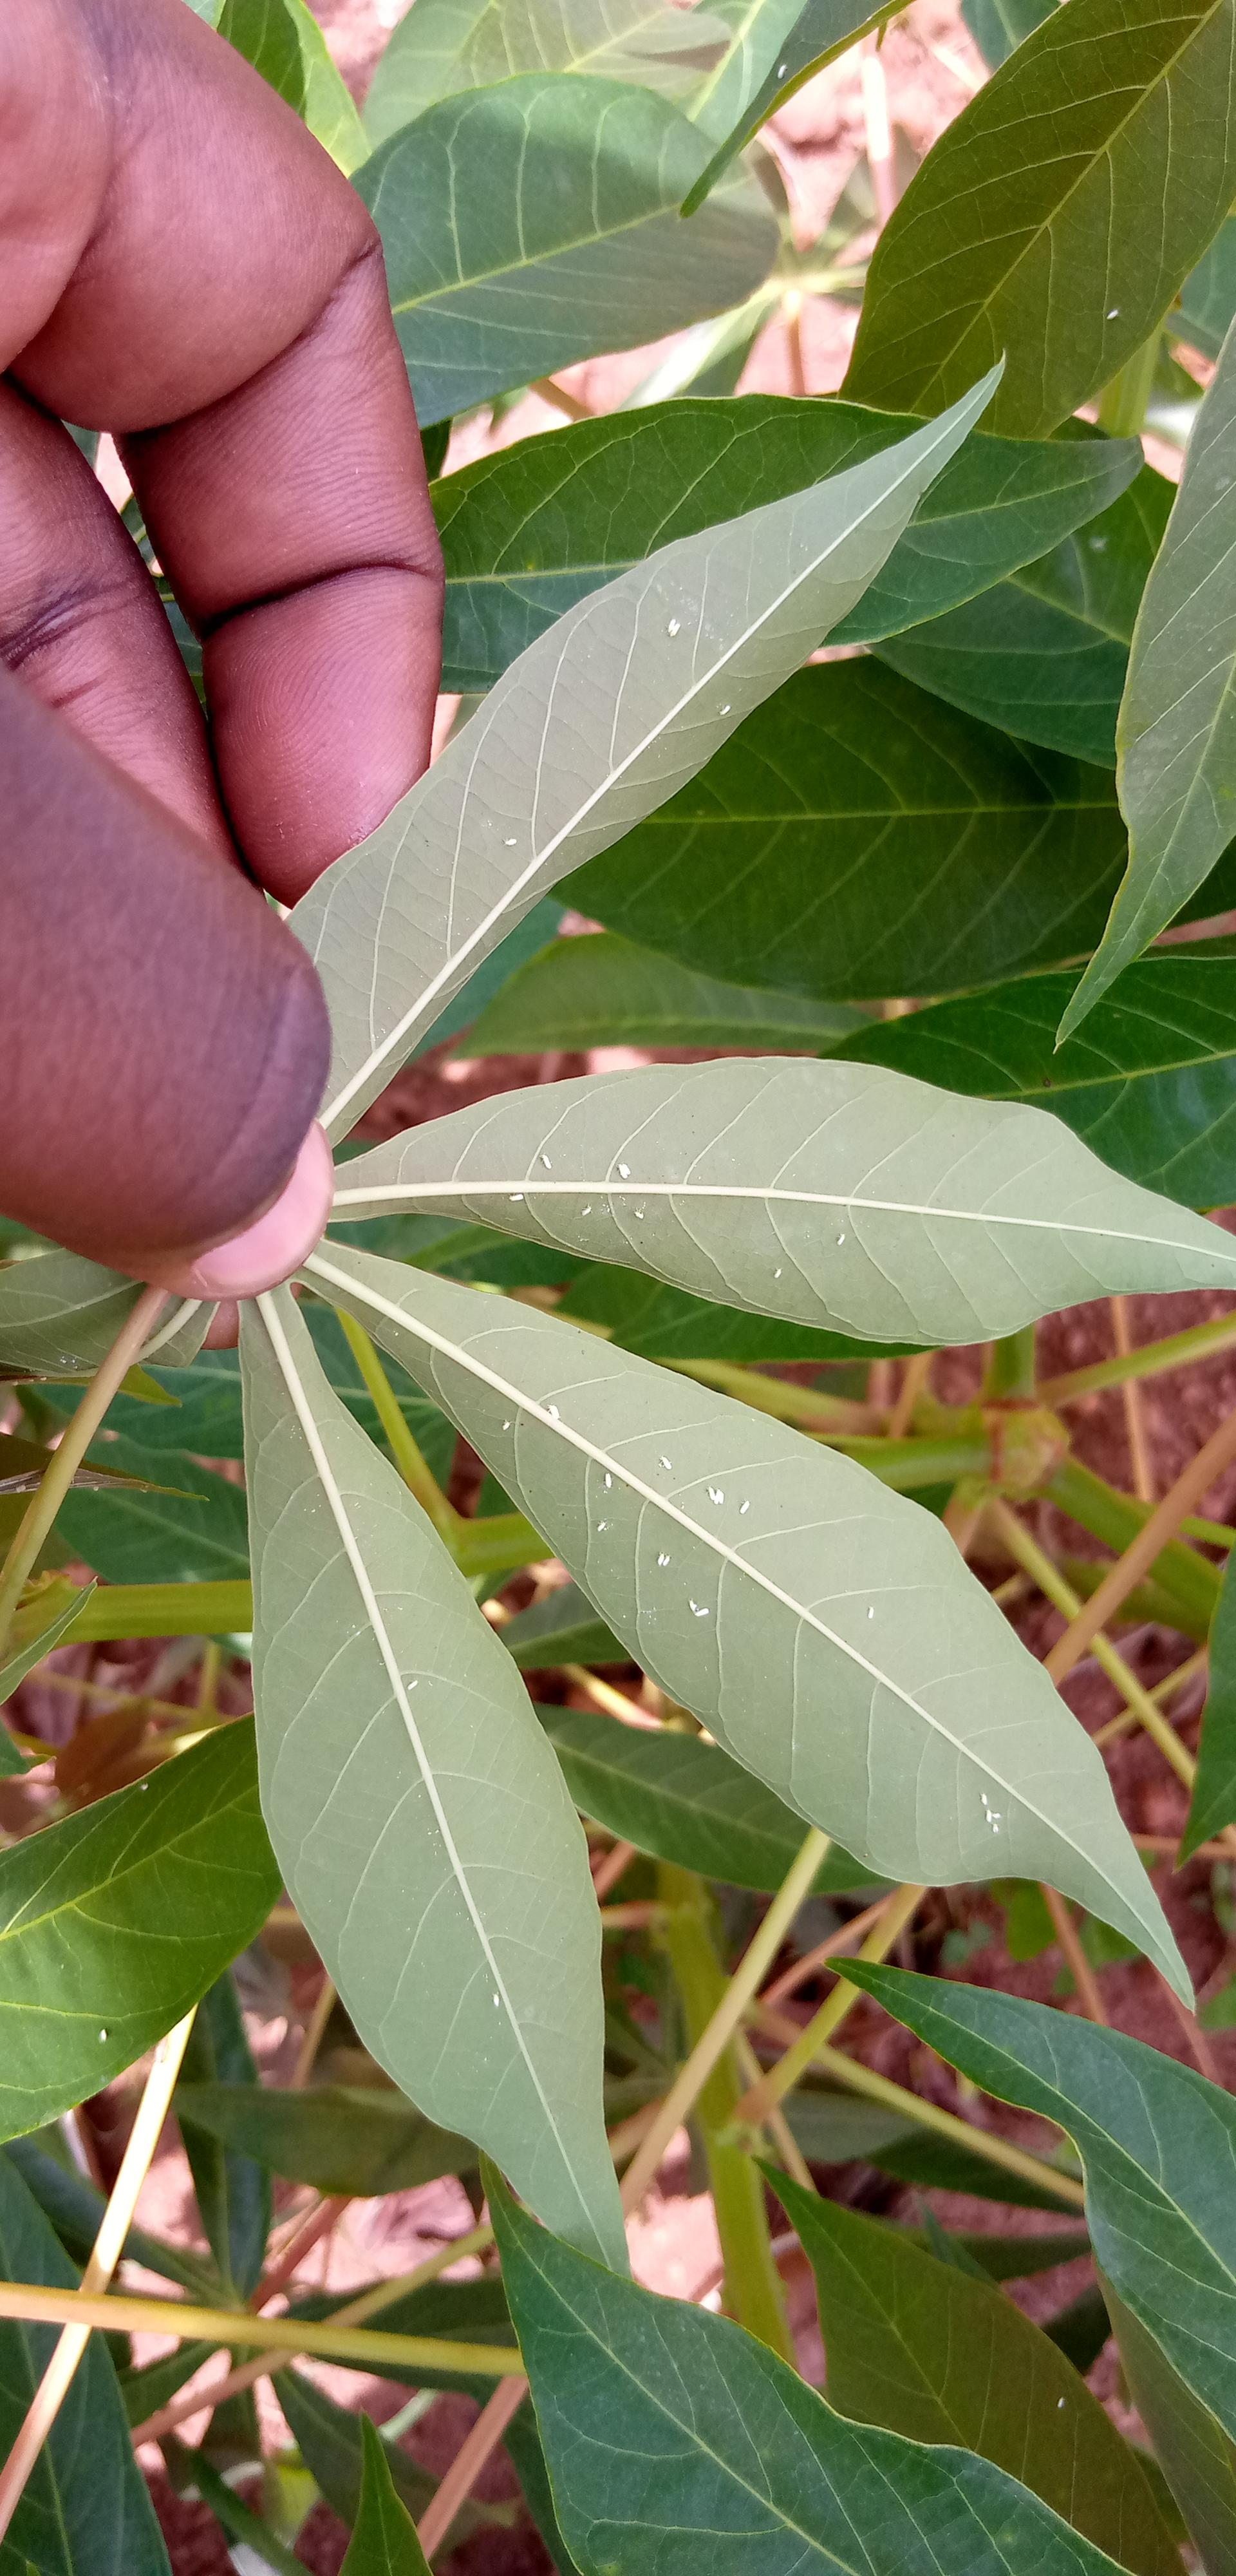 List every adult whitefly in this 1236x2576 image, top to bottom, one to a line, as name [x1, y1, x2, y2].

whitefly [774, 61, 787, 81]
whitefly [1102, 303, 1122, 326]
whitefly [667, 618, 677, 633]
whitefly [669, 622, 681, 639]
whitefly [716, 702, 733, 717]
whitefly [501, 834, 520, 849]
whitefly [539, 1151, 555, 1171]
whitefly [617, 1162, 628, 1180]
whitefly [621, 1162, 632, 1175]
whitefly [506, 1193, 525, 1203]
whitefly [577, 1204, 594, 1217]
whitefly [632, 1207, 645, 1222]
whitefly [834, 1230, 848, 1247]
whitefly [771, 1265, 786, 1283]
whitefly [547, 1403, 557, 1421]
whitefly [553, 1403, 564, 1419]
whitefly [499, 1419, 512, 1432]
whitefly [659, 1453, 674, 1471]
whitefly [603, 1469, 613, 1491]
whitefly [706, 1484, 715, 1501]
whitefly [713, 1486, 720, 1505]
whitefly [718, 1490, 726, 1505]
whitefly [738, 1500, 751, 1517]
whitefly [596, 1518, 608, 1533]
whitefly [656, 1551, 665, 1569]
whitefly [662, 1553, 671, 1567]
whitefly [688, 1598, 699, 1612]
whitefly [865, 1604, 877, 1621]
whitefly [694, 1607, 711, 1620]
whitefly [406, 1678, 421, 1692]
whitefly [138, 1779, 153, 1794]
whitefly [978, 1790, 991, 1806]
whitefly [984, 1808, 993, 1824]
whitefly [991, 1812, 1004, 1819]
whitefly [991, 1823, 1000, 1834]
whitefly [491, 1991, 501, 2009]
whitefly [95, 2024, 112, 2045]
whitefly [1054, 2393, 1067, 2410]